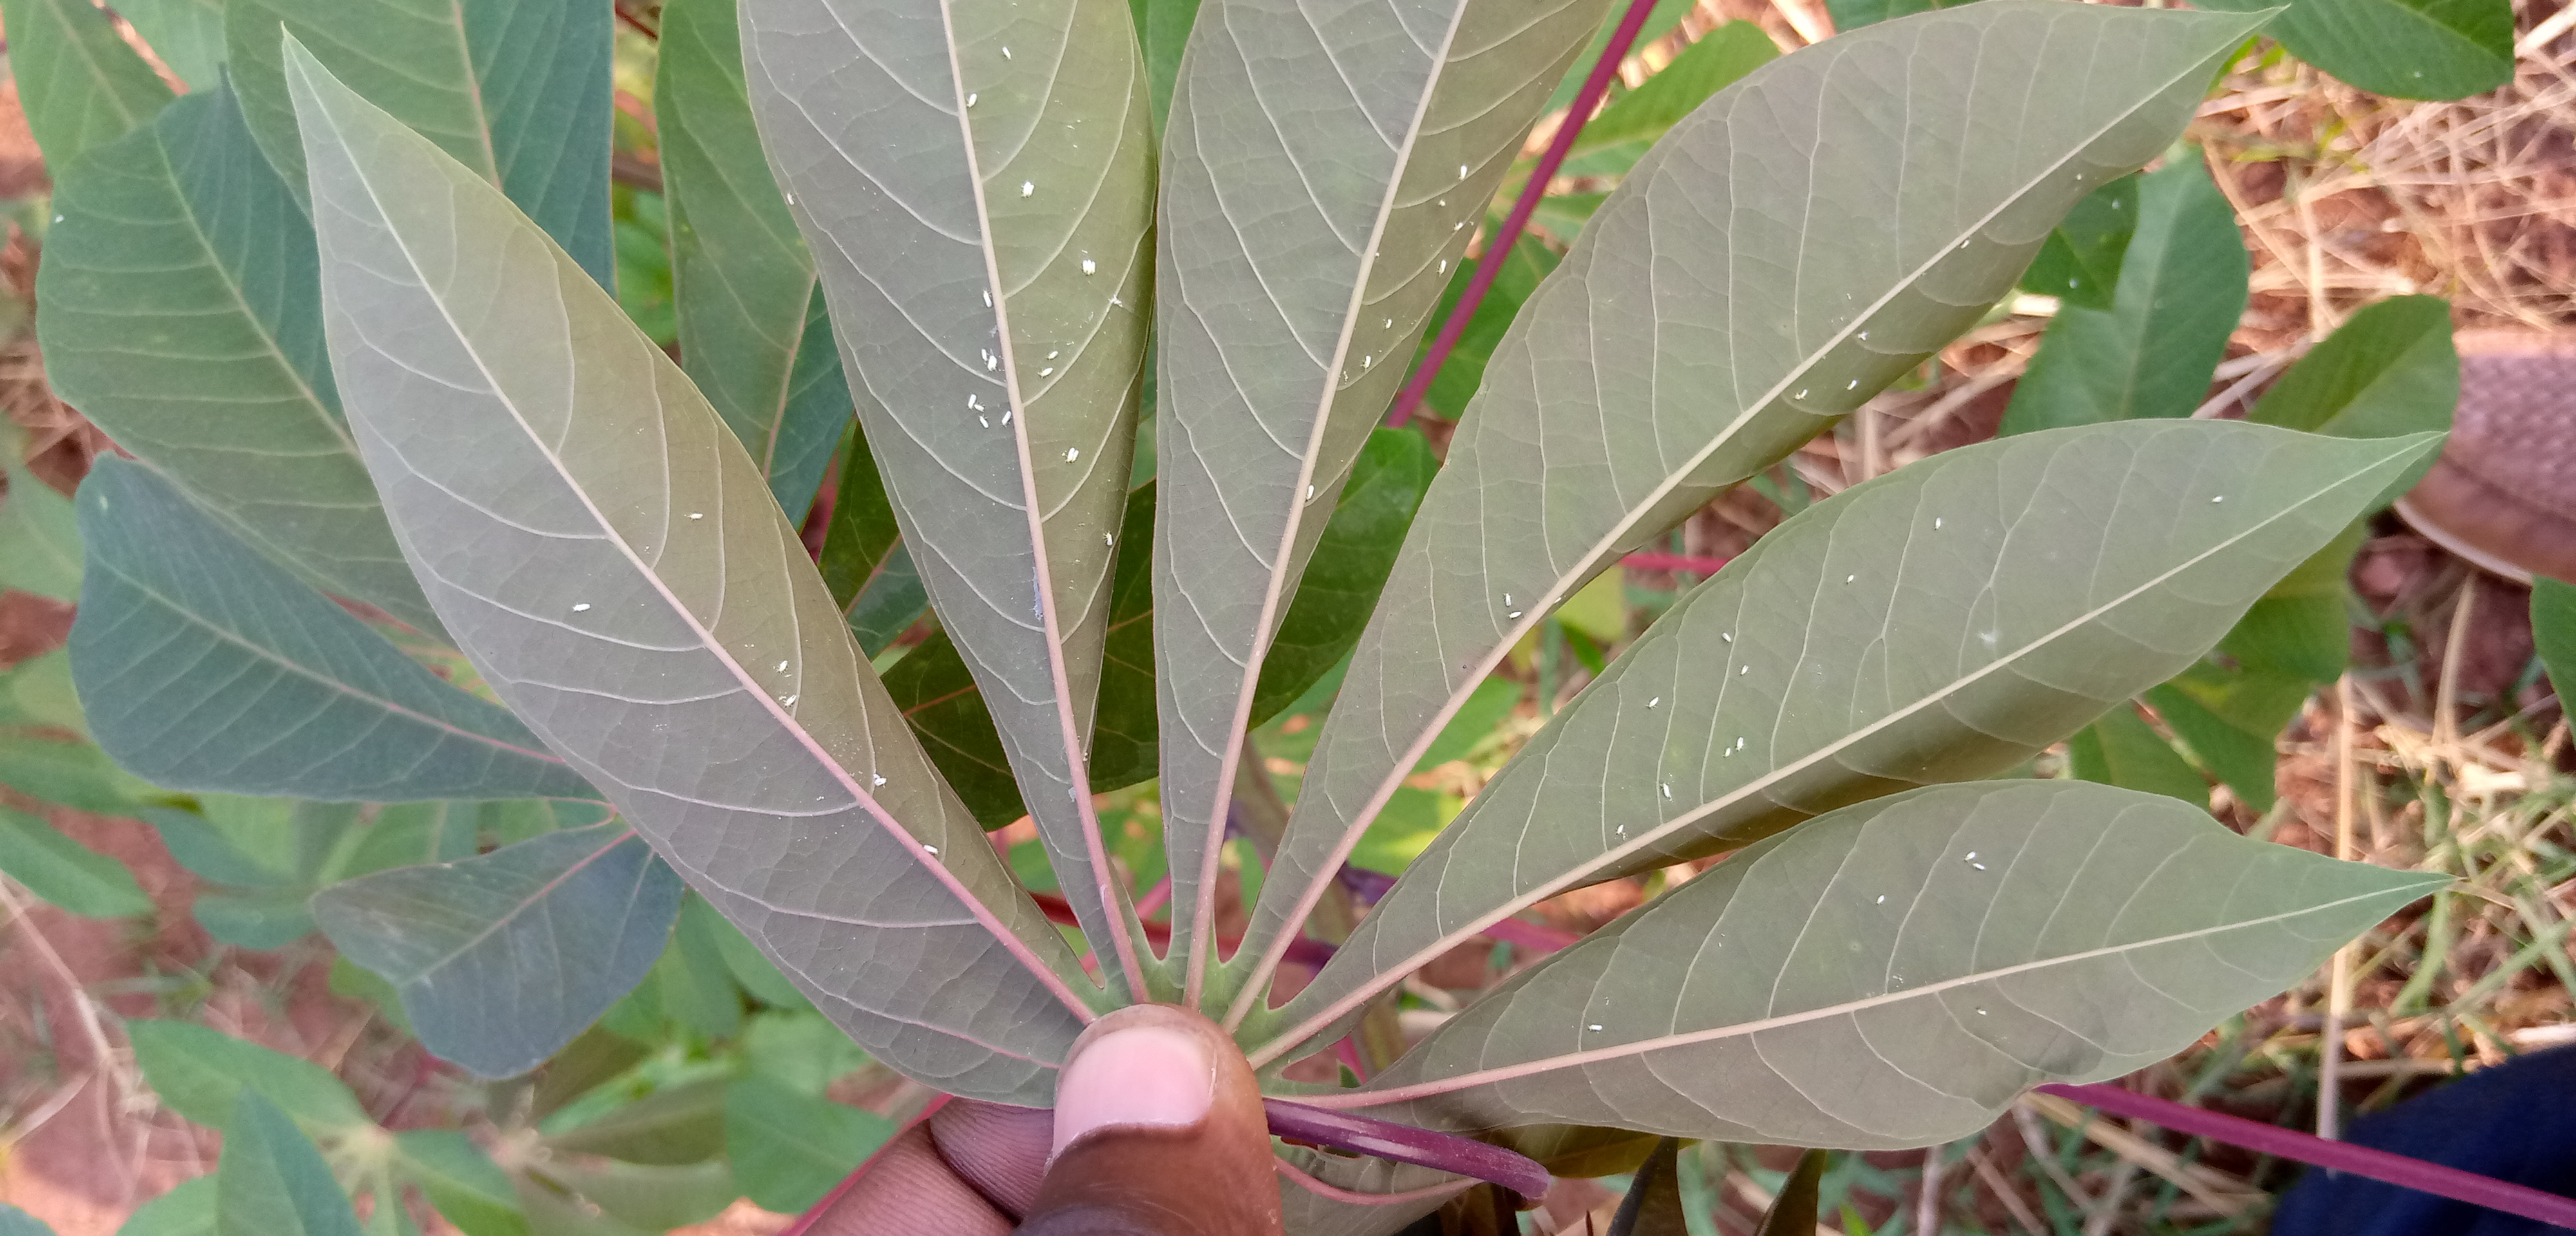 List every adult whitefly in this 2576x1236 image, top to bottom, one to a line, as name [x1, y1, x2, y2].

whitefly [999, 44, 1014, 62]
whitefly [963, 91, 980, 112]
whitefly [1457, 160, 1469, 181]
whitefly [2073, 171, 2085, 183]
whitefly [1018, 177, 1039, 201]
whitefly [783, 191, 798, 209]
whitefly [1437, 197, 1449, 209]
whitefly [2109, 198, 2122, 212]
whitefly [51, 212, 68, 225]
whitefly [1451, 219, 1464, 233]
whitefly [1958, 236, 1972, 250]
whitefly [1086, 256, 1099, 276]
whitefly [1081, 257, 1088, 276]
whitefly [1436, 257, 1450, 276]
whitefly [2067, 276, 2079, 292]
whitefly [980, 289, 997, 310]
whitefly [1384, 318, 1394, 333]
whitefly [1853, 328, 1870, 344]
whitefly [978, 347, 990, 362]
whitefly [1045, 349, 1061, 362]
whitefly [1359, 351, 1374, 371]
whitefly [987, 354, 999, 373]
whitefly [1037, 366, 1057, 379]
whitefly [1843, 375, 1861, 395]
whitefly [1800, 387, 1809, 402]
whitefly [967, 390, 976, 412]
whitefly [1794, 393, 1801, 401]
whitefly [972, 402, 987, 413]
whitefly [999, 408, 1014, 427]
whitefly [977, 415, 990, 431]
whitefly [1065, 444, 1081, 464]
whitefly [1304, 482, 1317, 502]
whitefly [2208, 494, 2225, 506]
whitefly [687, 511, 705, 521]
whitefly [1931, 516, 1946, 532]
whitefly [1102, 527, 1115, 548]
whitefly [1844, 572, 1857, 588]
whitefly [1501, 590, 1515, 607]
whitefly [569, 601, 594, 614]
whitefly [1508, 610, 1524, 621]
whitefly [1718, 630, 1736, 645]
whitefly [776, 659, 790, 675]
whitefly [1738, 662, 1751, 678]
whitefly [781, 692, 799, 707]
whitefly [1645, 693, 1665, 710]
whitefly [1734, 735, 1744, 753]
whitefly [1723, 745, 1732, 758]
whitefly [871, 773, 891, 790]
whitefly [1658, 780, 1672, 798]
whitefly [1614, 821, 1626, 836]
whitefly [921, 841, 942, 857]
whitefly [1963, 848, 1978, 861]
whitefly [1971, 861, 1988, 872]
whitefly [1874, 892, 1888, 908]
whitefly [1974, 1006, 1989, 1018]
whitefly [1586, 1022, 1604, 1033]